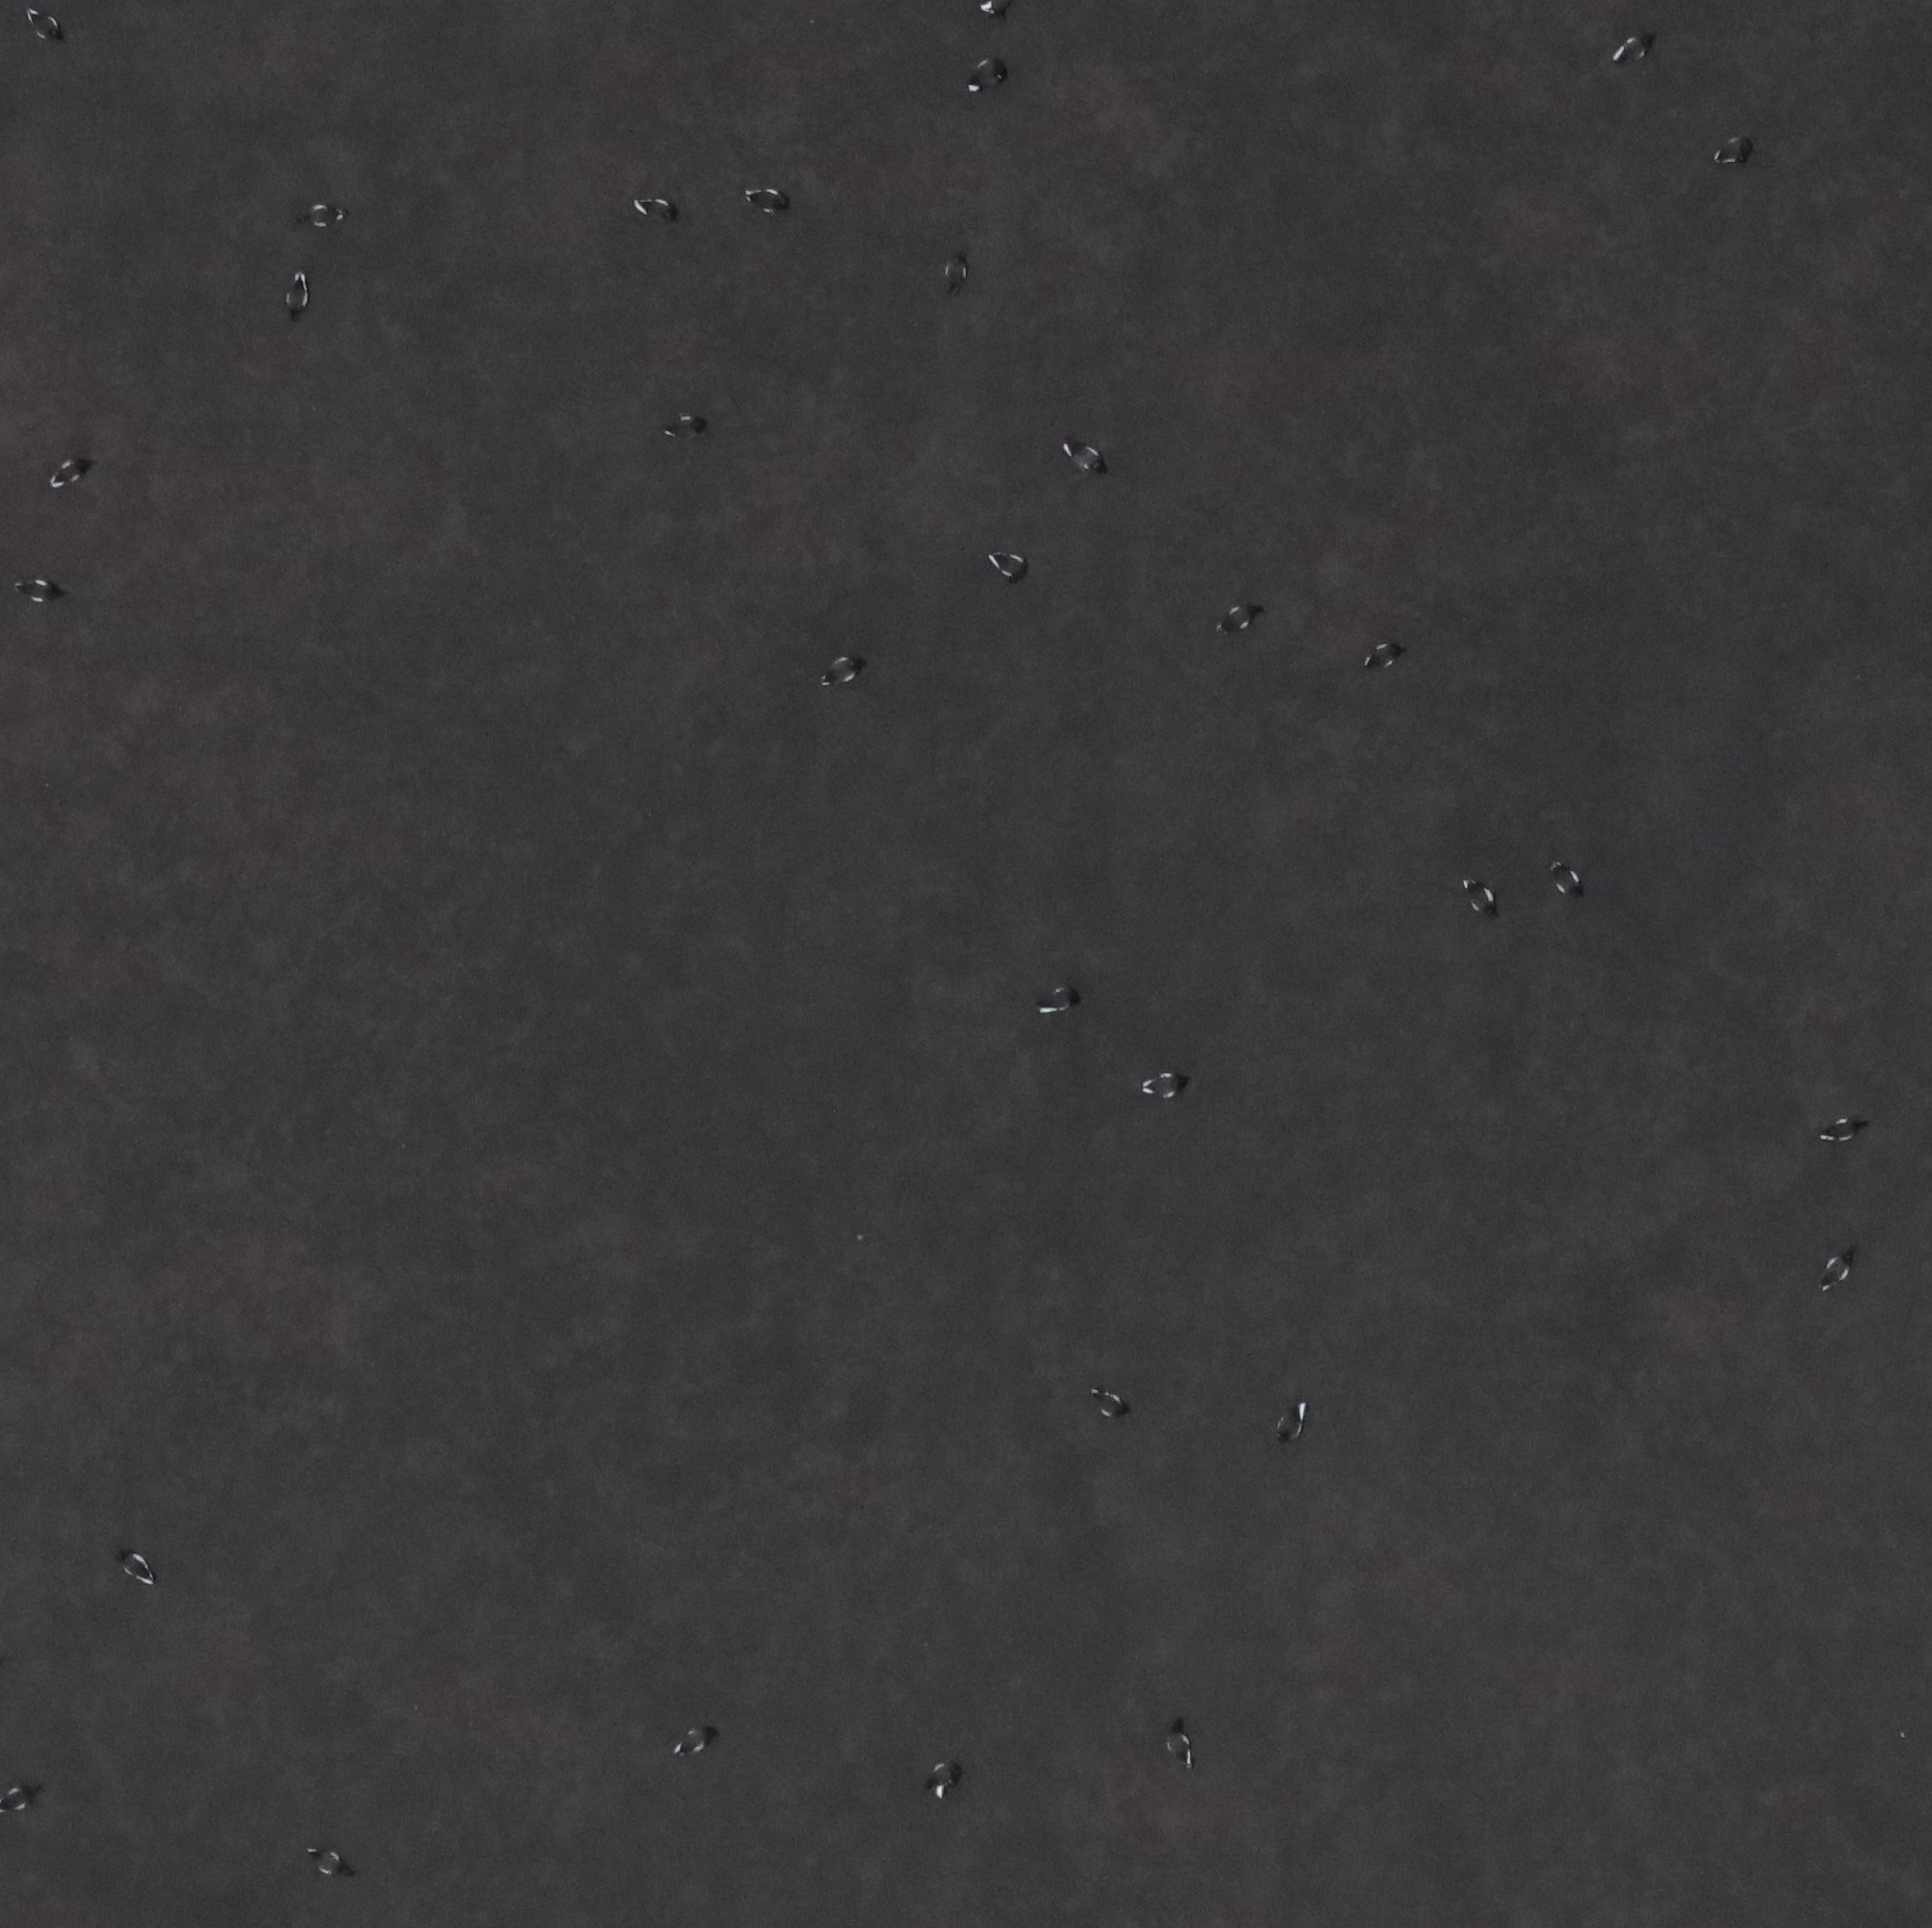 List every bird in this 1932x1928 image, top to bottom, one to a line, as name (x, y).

brant (996, 3)
brant (44, 24)
brant (1632, 50)
brant (986, 76)
brant (1733, 151)
brant (766, 200)
brant (654, 208)
brant (322, 216)
brant (953, 271)
brant (298, 295)
brant (683, 425)
brant (1083, 458)
brant (71, 472)
brant (1011, 566)
brant (40, 593)
brant (1238, 617)
brant (1383, 655)
brant (843, 670)
brant (1567, 883)
brant (1481, 897)
brant (1057, 1002)
brant (1166, 1087)
brant (1842, 1132)
brant (1836, 1270)
brant (1111, 1402)
brant (1294, 1423)
brant (138, 1569)
brant (696, 1742)
brant (1179, 1746)
brant (942, 1779)
brant (15, 1801)
brant (329, 1863)